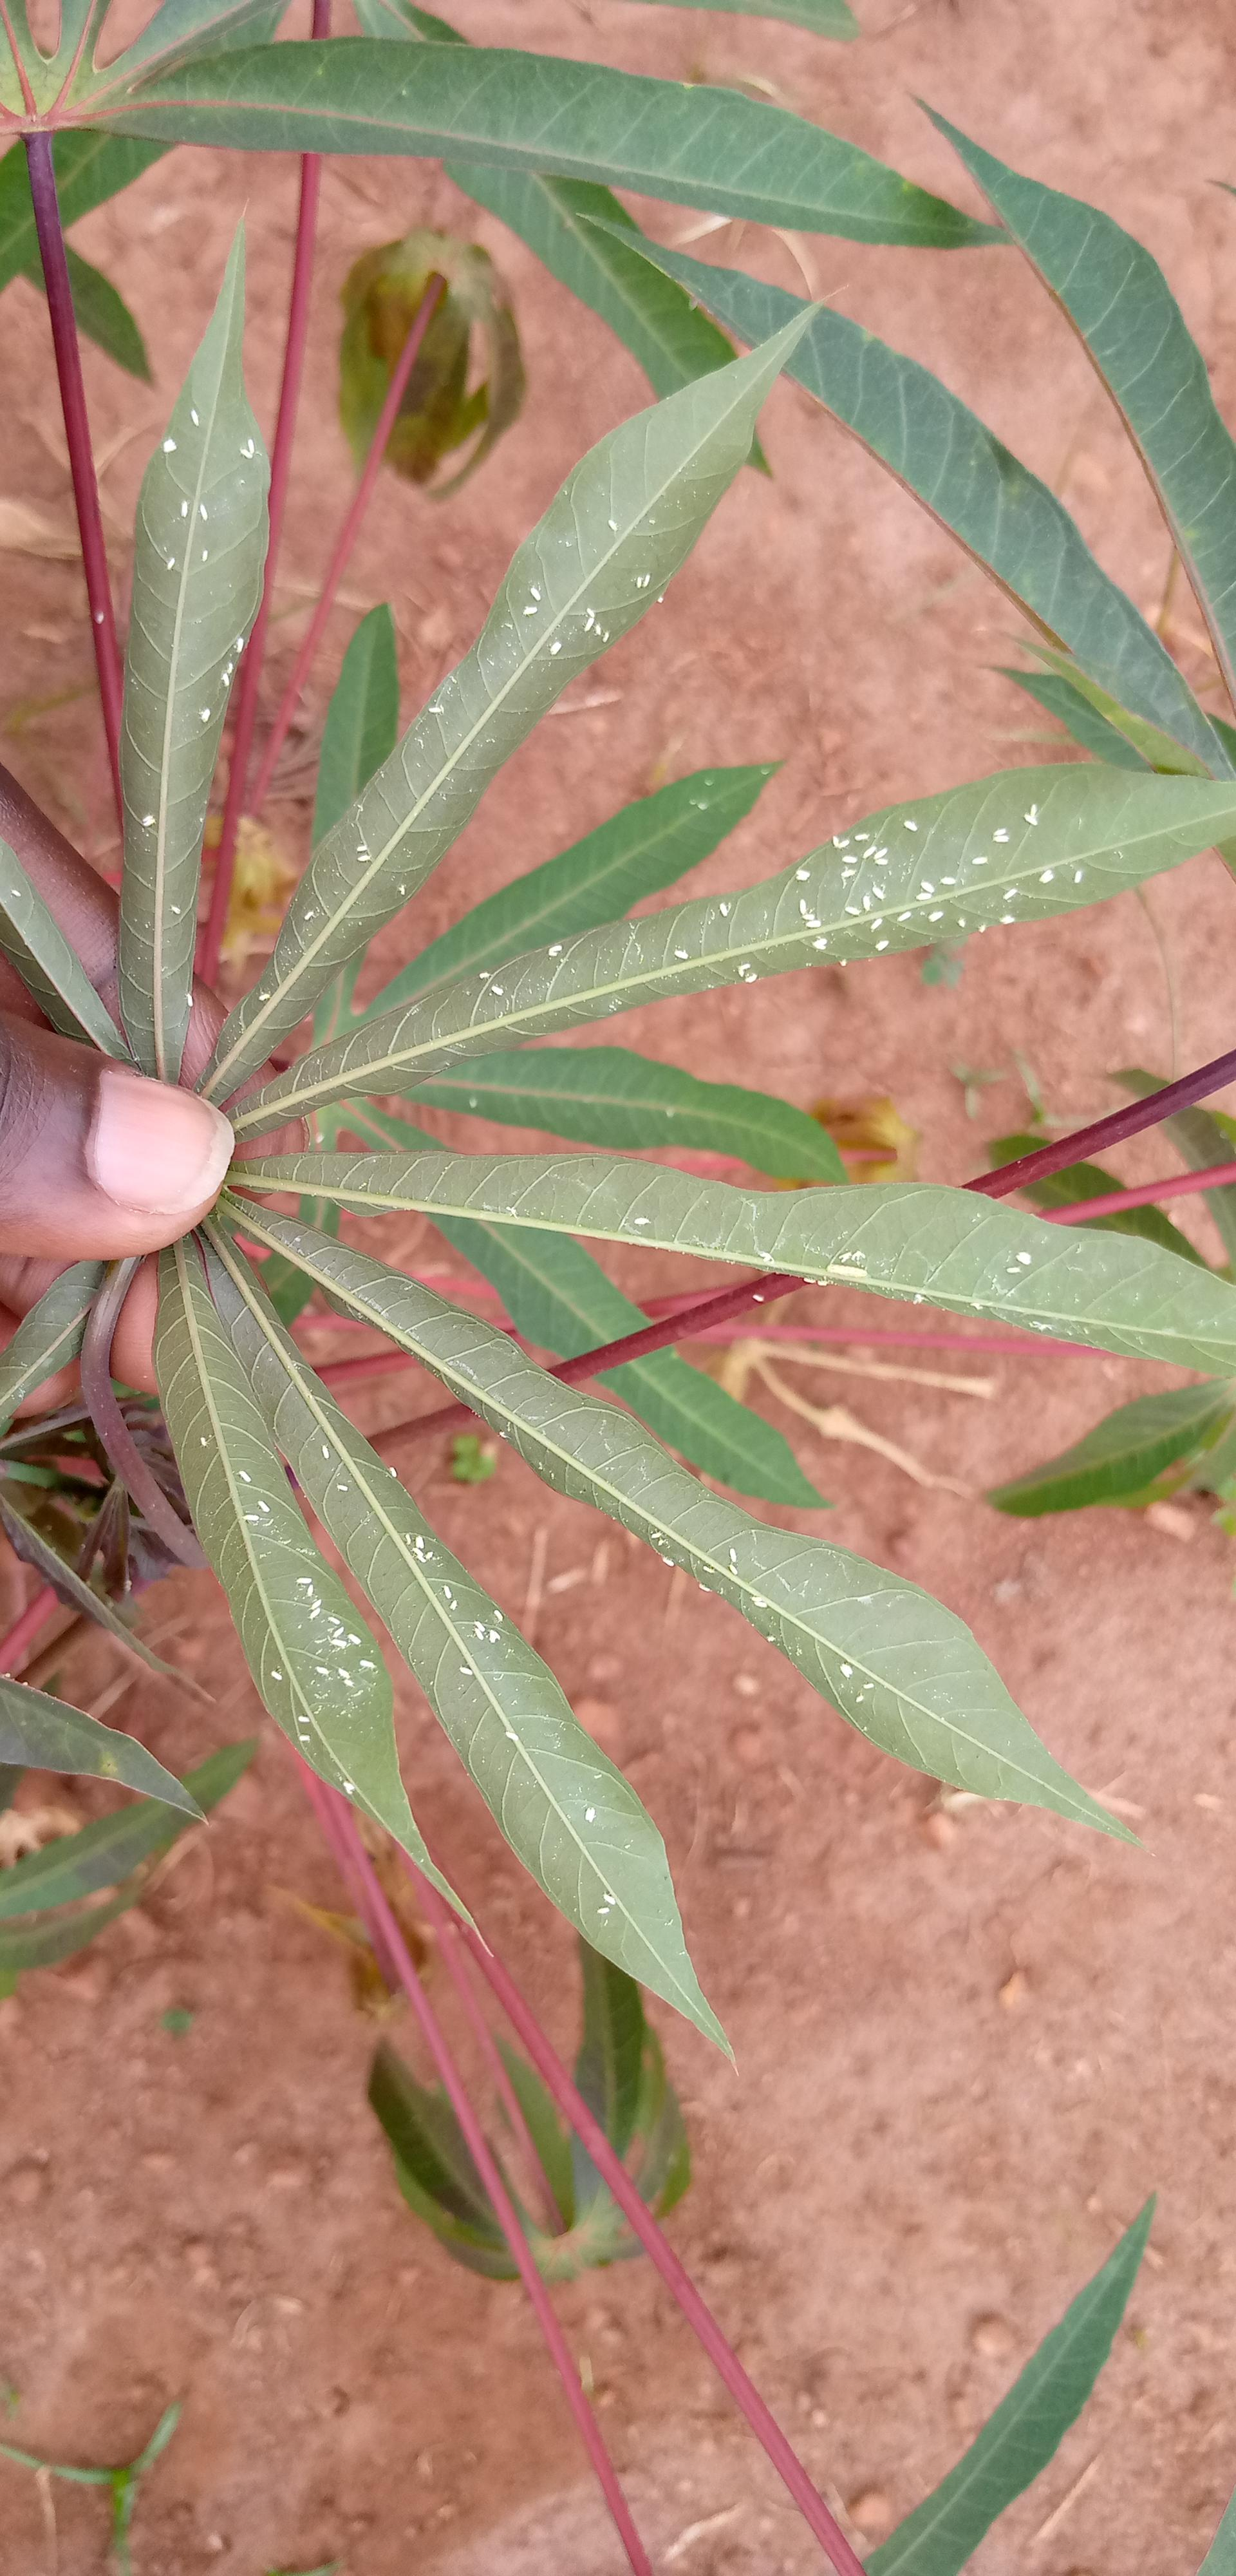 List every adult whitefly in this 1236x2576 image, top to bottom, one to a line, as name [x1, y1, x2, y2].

whitefly [189, 408, 201, 428]
whitefly [247, 437, 256, 455]
whitefly [162, 438, 175, 448]
whitefly [162, 444, 179, 455]
whitefly [237, 448, 254, 461]
whitefly [179, 499, 189, 520]
whitefly [198, 503, 210, 522]
whitefly [606, 518, 619, 533]
whitefly [201, 549, 210, 563]
whitefly [164, 556, 176, 572]
whitefly [642, 573, 651, 589]
whitefly [635, 574, 642, 590]
whitefly [528, 586, 544, 603]
whitefly [521, 605, 540, 618]
whitefly [585, 607, 596, 618]
whitefly [583, 618, 595, 634]
whitefly [594, 622, 603, 637]
whitefly [602, 630, 611, 644]
whitefly [236, 636, 245, 656]
whitefly [550, 641, 561, 653]
whitefly [551, 643, 563, 656]
whitefly [226, 661, 234, 676]
whitefly [221, 672, 231, 689]
whitefly [426, 705, 442, 715]
whitefly [200, 706, 214, 726]
whitefly [1029, 802, 1038, 817]
whitefly [1022, 813, 1039, 828]
whitefly [141, 815, 154, 823]
whitefly [142, 818, 157, 828]
whitefly [901, 819, 919, 833]
whitefly [991, 827, 1008, 836]
whitefly [853, 832, 872, 843]
whitefly [830, 834, 839, 850]
whitefly [991, 835, 1011, 844]
whitefly [838, 839, 852, 850]
whitefly [355, 844, 369, 854]
whitefly [861, 845, 877, 860]
whitefly [873, 847, 888, 860]
whitefly [356, 854, 372, 864]
whitefly [969, 855, 990, 867]
whitefly [840, 855, 859, 865]
whitefly [873, 858, 889, 867]
whitefly [839, 868, 857, 878]
whitefly [1073, 868, 1083, 885]
whitefly [794, 869, 812, 878]
whitefly [1038, 869, 1053, 884]
whitefly [1044, 873, 1055, 884]
whitefly [794, 875, 810, 882]
whitefly [938, 875, 959, 886]
whitefly [919, 880, 937, 893]
whitefly [397, 883, 408, 898]
whitefly [870, 885, 888, 902]
whitefly [9, 887, 26, 899]
whitefly [1002, 887, 1018, 900]
whitefly [914, 892, 933, 901]
whitefly [861, 893, 873, 913]
whitefly [798, 897, 807, 915]
whitefly [718, 902, 729, 919]
whitefly [169, 904, 185, 918]
whitefly [842, 905, 861, 917]
whitefly [302, 909, 317, 922]
whitefly [926, 909, 946, 925]
whitefly [895, 910, 913, 923]
whitefly [800, 913, 816, 921]
whitefly [998, 914, 1013, 923]
whitefly [955, 916, 966, 930]
whitefly [868, 917, 884, 933]
whitefly [1004, 917, 1016, 925]
whitefly [804, 920, 823, 929]
whitefly [976, 923, 989, 934]
whitefly [811, 938, 829, 952]
whitefly [872, 938, 890, 953]
whitefly [547, 944, 563, 952]
whitefly [673, 949, 690, 961]
whitefly [548, 951, 559, 958]
whitefly [838, 958, 849, 970]
whitefly [737, 962, 753, 969]
whitefly [738, 969, 745, 979]
whitefly [476, 971, 491, 980]
whitefly [745, 972, 759, 984]
whitefly [490, 985, 507, 999]
whitefly [185, 991, 196, 1009]
whitefly [257, 991, 272, 1003]
whitefly [633, 1216, 652, 1227]
whitefly [850, 1249, 867, 1262]
whitefly [758, 1250, 775, 1265]
whitefly [836, 1251, 853, 1264]
whitefly [1018, 1251, 1033, 1260]
whitefly [1015, 1254, 1031, 1267]
whitefly [1005, 1266, 1021, 1276]
whitefly [801, 1276, 816, 1285]
whitefly [816, 1279, 828, 1288]
whitefly [751, 1293, 766, 1304]
whitefly [199, 1435, 210, 1448]
whitefly [321, 1443, 332, 1460]
whitefly [388, 1465, 400, 1479]
whitefly [237, 1469, 255, 1484]
whitefly [335, 1482, 350, 1494]
whitefly [256, 1499, 273, 1513]
whitefly [241, 1513, 261, 1522]
whitefly [649, 1530, 664, 1539]
whitefly [404, 1532, 415, 1546]
whitefly [415, 1535, 420, 1549]
whitefly [418, 1535, 425, 1549]
whitefly [657, 1538, 668, 1548]
whitefly [728, 1546, 740, 1563]
whitefly [410, 1547, 424, 1556]
whitefly [424, 1550, 435, 1560]
whitefly [416, 1555, 427, 1564]
whitefly [660, 1555, 676, 1571]
whitefly [702, 1564, 717, 1574]
whitefly [727, 1564, 740, 1577]
whitefly [294, 1576, 313, 1584]
whitefly [697, 1582, 711, 1594]
whitefly [306, 1582, 315, 1598]
whitefly [442, 1583, 454, 1599]
whitefly [749, 1595, 763, 1602]
whitefly [310, 1597, 323, 1610]
whitefly [447, 1598, 459, 1612]
whitefly [753, 1601, 769, 1610]
whitefly [308, 1607, 323, 1620]
whitefly [492, 1607, 505, 1623]
whitefly [326, 1615, 342, 1627]
whitefly [473, 1619, 487, 1633]
whitefly [332, 1625, 344, 1639]
whitefly [474, 1627, 485, 1642]
whitefly [487, 1627, 503, 1645]
whitefly [346, 1633, 363, 1647]
whitefly [330, 1638, 348, 1649]
whitefly [356, 1658, 376, 1671]
whitefly [842, 1663, 854, 1676]
whitefly [315, 1665, 332, 1677]
whitefly [839, 1665, 851, 1680]
whitefly [457, 1665, 474, 1678]
whitefly [337, 1666, 351, 1679]
whitefly [270, 1669, 286, 1682]
whitefly [343, 1678, 356, 1689]
whitefly [862, 1681, 876, 1690]
whitefly [854, 1692, 865, 1705]
whitefly [296, 1714, 312, 1725]
whitefly [505, 1730, 521, 1742]
whitefly [297, 1732, 312, 1744]
whitefly [342, 1780, 357, 1795]
whitefly [589, 1806, 596, 1823]
whitefly [584, 1806, 592, 1821]
whitefly [601, 1891, 617, 1907]
whitefly [595, 1905, 612, 1915]